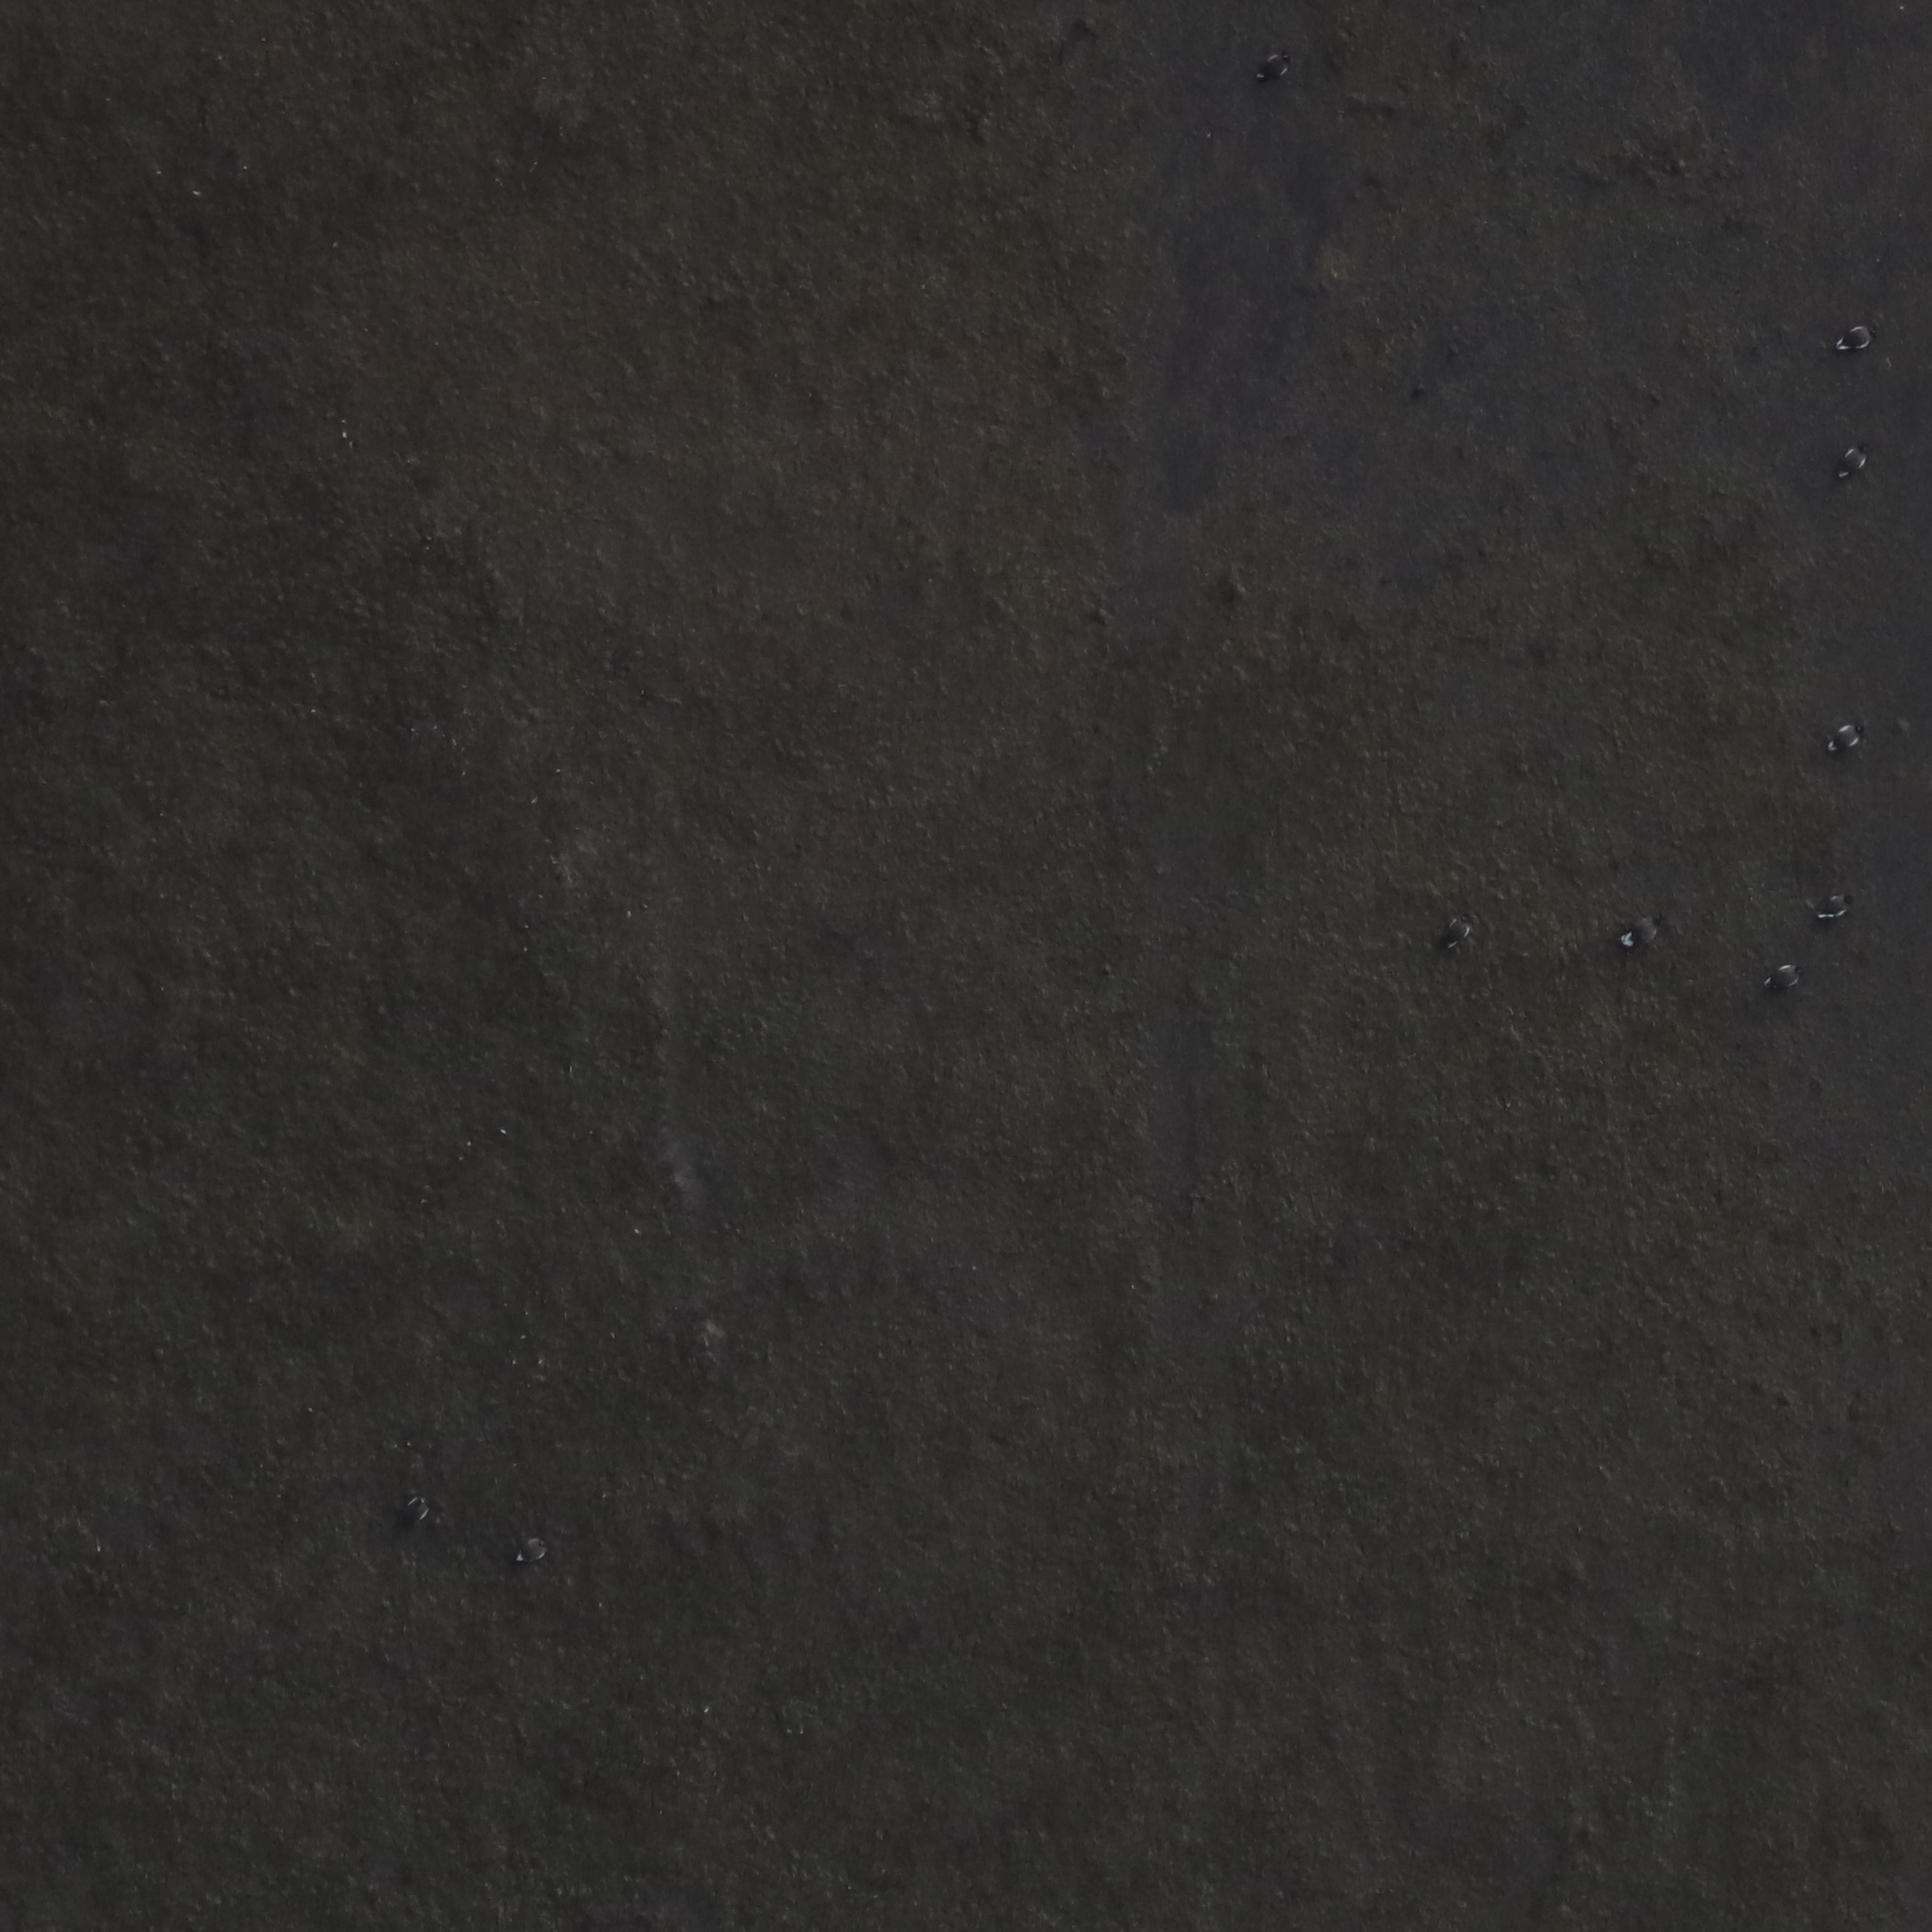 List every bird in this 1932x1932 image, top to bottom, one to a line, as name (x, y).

brant (1275, 63)
brant (1857, 338)
brant (1855, 460)
brant (1846, 735)
brant (1832, 907)
brant (1458, 930)
brant (1638, 935)
brant (1785, 976)
brant (412, 1507)
brant (532, 1550)